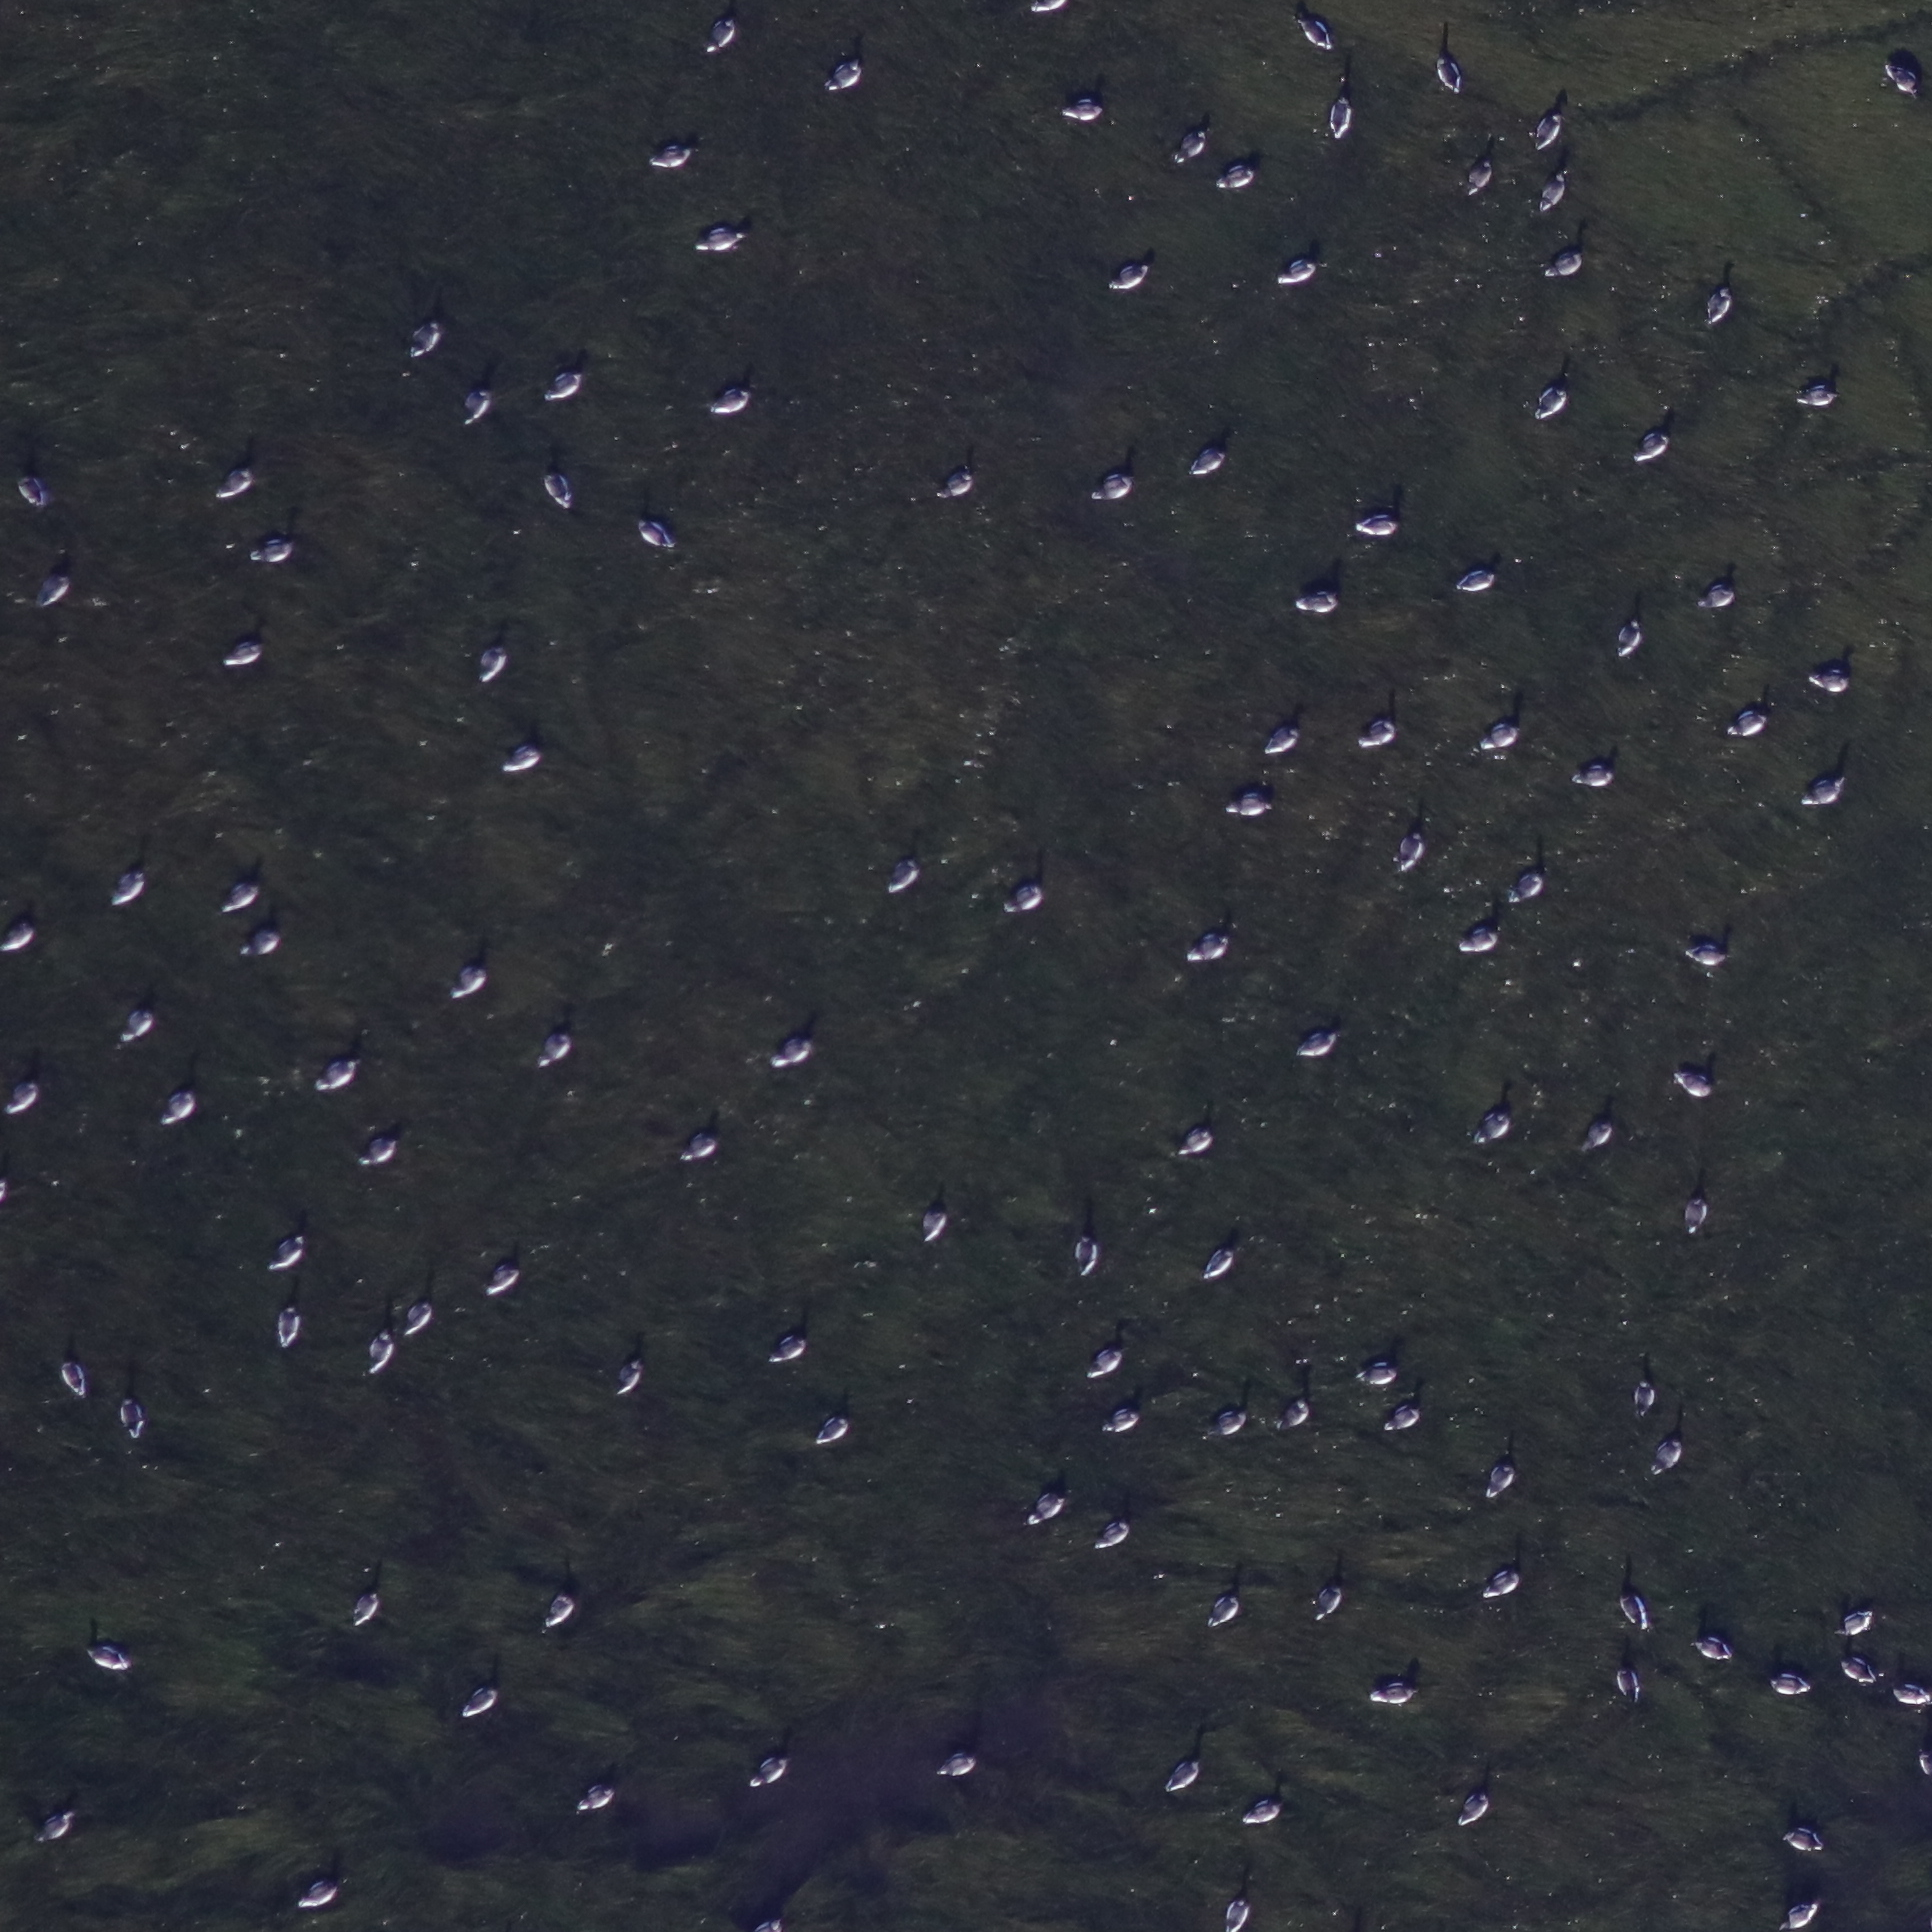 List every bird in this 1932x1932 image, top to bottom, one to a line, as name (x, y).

brant (1314, 30)
brant (723, 34)
brant (1448, 70)
brant (844, 75)
brant (1903, 79)
brant (1084, 109)
brant (1338, 113)
brant (1545, 129)
brant (1190, 142)
brant (674, 154)
brant (1236, 176)
brant (1477, 176)
brant (1550, 192)
brant (722, 238)
brant (1564, 263)
brant (1298, 271)
brant (1128, 275)
brant (1716, 304)
brant (426, 338)
brant (565, 383)
brant (1814, 394)
brant (732, 399)
brant (1549, 400)
brant (479, 406)
brant (1651, 444)
brant (1207, 460)
brant (234, 482)
brant (960, 482)
brant (1113, 485)
brant (557, 486)
brant (34, 492)
brant (1375, 526)
brant (654, 532)
brant (276, 547)
brant (1478, 579)
brant (54, 588)
brant (1717, 595)
brant (1315, 601)
brant (1627, 636)
brant (247, 653)
brant (492, 661)
brant (1829, 680)
brant (1747, 721)
brant (1379, 731)
brant (1500, 736)
brant (1281, 738)
brant (523, 756)
brant (1594, 774)
brant (1822, 790)
brant (1251, 803)
brant (1410, 848)
brant (904, 872)
brant (129, 885)
brant (1529, 885)
brant (244, 894)
brant (1022, 896)
brant (1479, 938)
brant (19, 940)
brant (259, 940)
brant (1209, 946)
brant (1708, 953)
brant (469, 979)
brant (137, 1022)
brant (1315, 1042)
brant (554, 1045)
brant (793, 1050)
brant (337, 1073)
brant (1695, 1081)
brant (22, 1096)
brant (182, 1106)
brant (1491, 1126)
brant (1597, 1135)
brant (1191, 1142)
brant (699, 1146)
brant (380, 1148)
brant (1695, 1214)
brant (935, 1224)
brant (289, 1250)
brant (1086, 1254)
brant (1219, 1261)
brant (503, 1277)
brant (418, 1313)
brant (290, 1325)
brant (789, 1346)
brant (382, 1349)
brant (1104, 1360)
brant (1379, 1371)
brant (631, 1374)
brant (73, 1375)
brant (1642, 1395)
brant (1294, 1412)
brant (133, 1416)
brant (1121, 1418)
brant (1397, 1421)
brant (1228, 1424)
brant (831, 1430)
brant (1666, 1455)
brant (1500, 1478)
brant (1046, 1507)
brant (1113, 1533)
brant (1502, 1583)
brant (1326, 1603)
brant (366, 1606)
brant (560, 1608)
brant (1224, 1608)
brant (1632, 1608)
brant (1858, 1621)
brant (1711, 1647)
brant (108, 1656)
brant (1858, 1670)
brant (1787, 1683)
brant (1627, 1684)
brant (1392, 1693)
brant (1910, 1694)
brant (482, 1699)
brant (962, 1764)
brant (769, 1769)
brant (1183, 1774)
brant (595, 1796)
brant (1471, 1807)
brant (1263, 1812)
brant (52, 1826)
brant (1802, 1837)
brant (320, 1892)
brant (1801, 1914)
brant (1235, 1915)